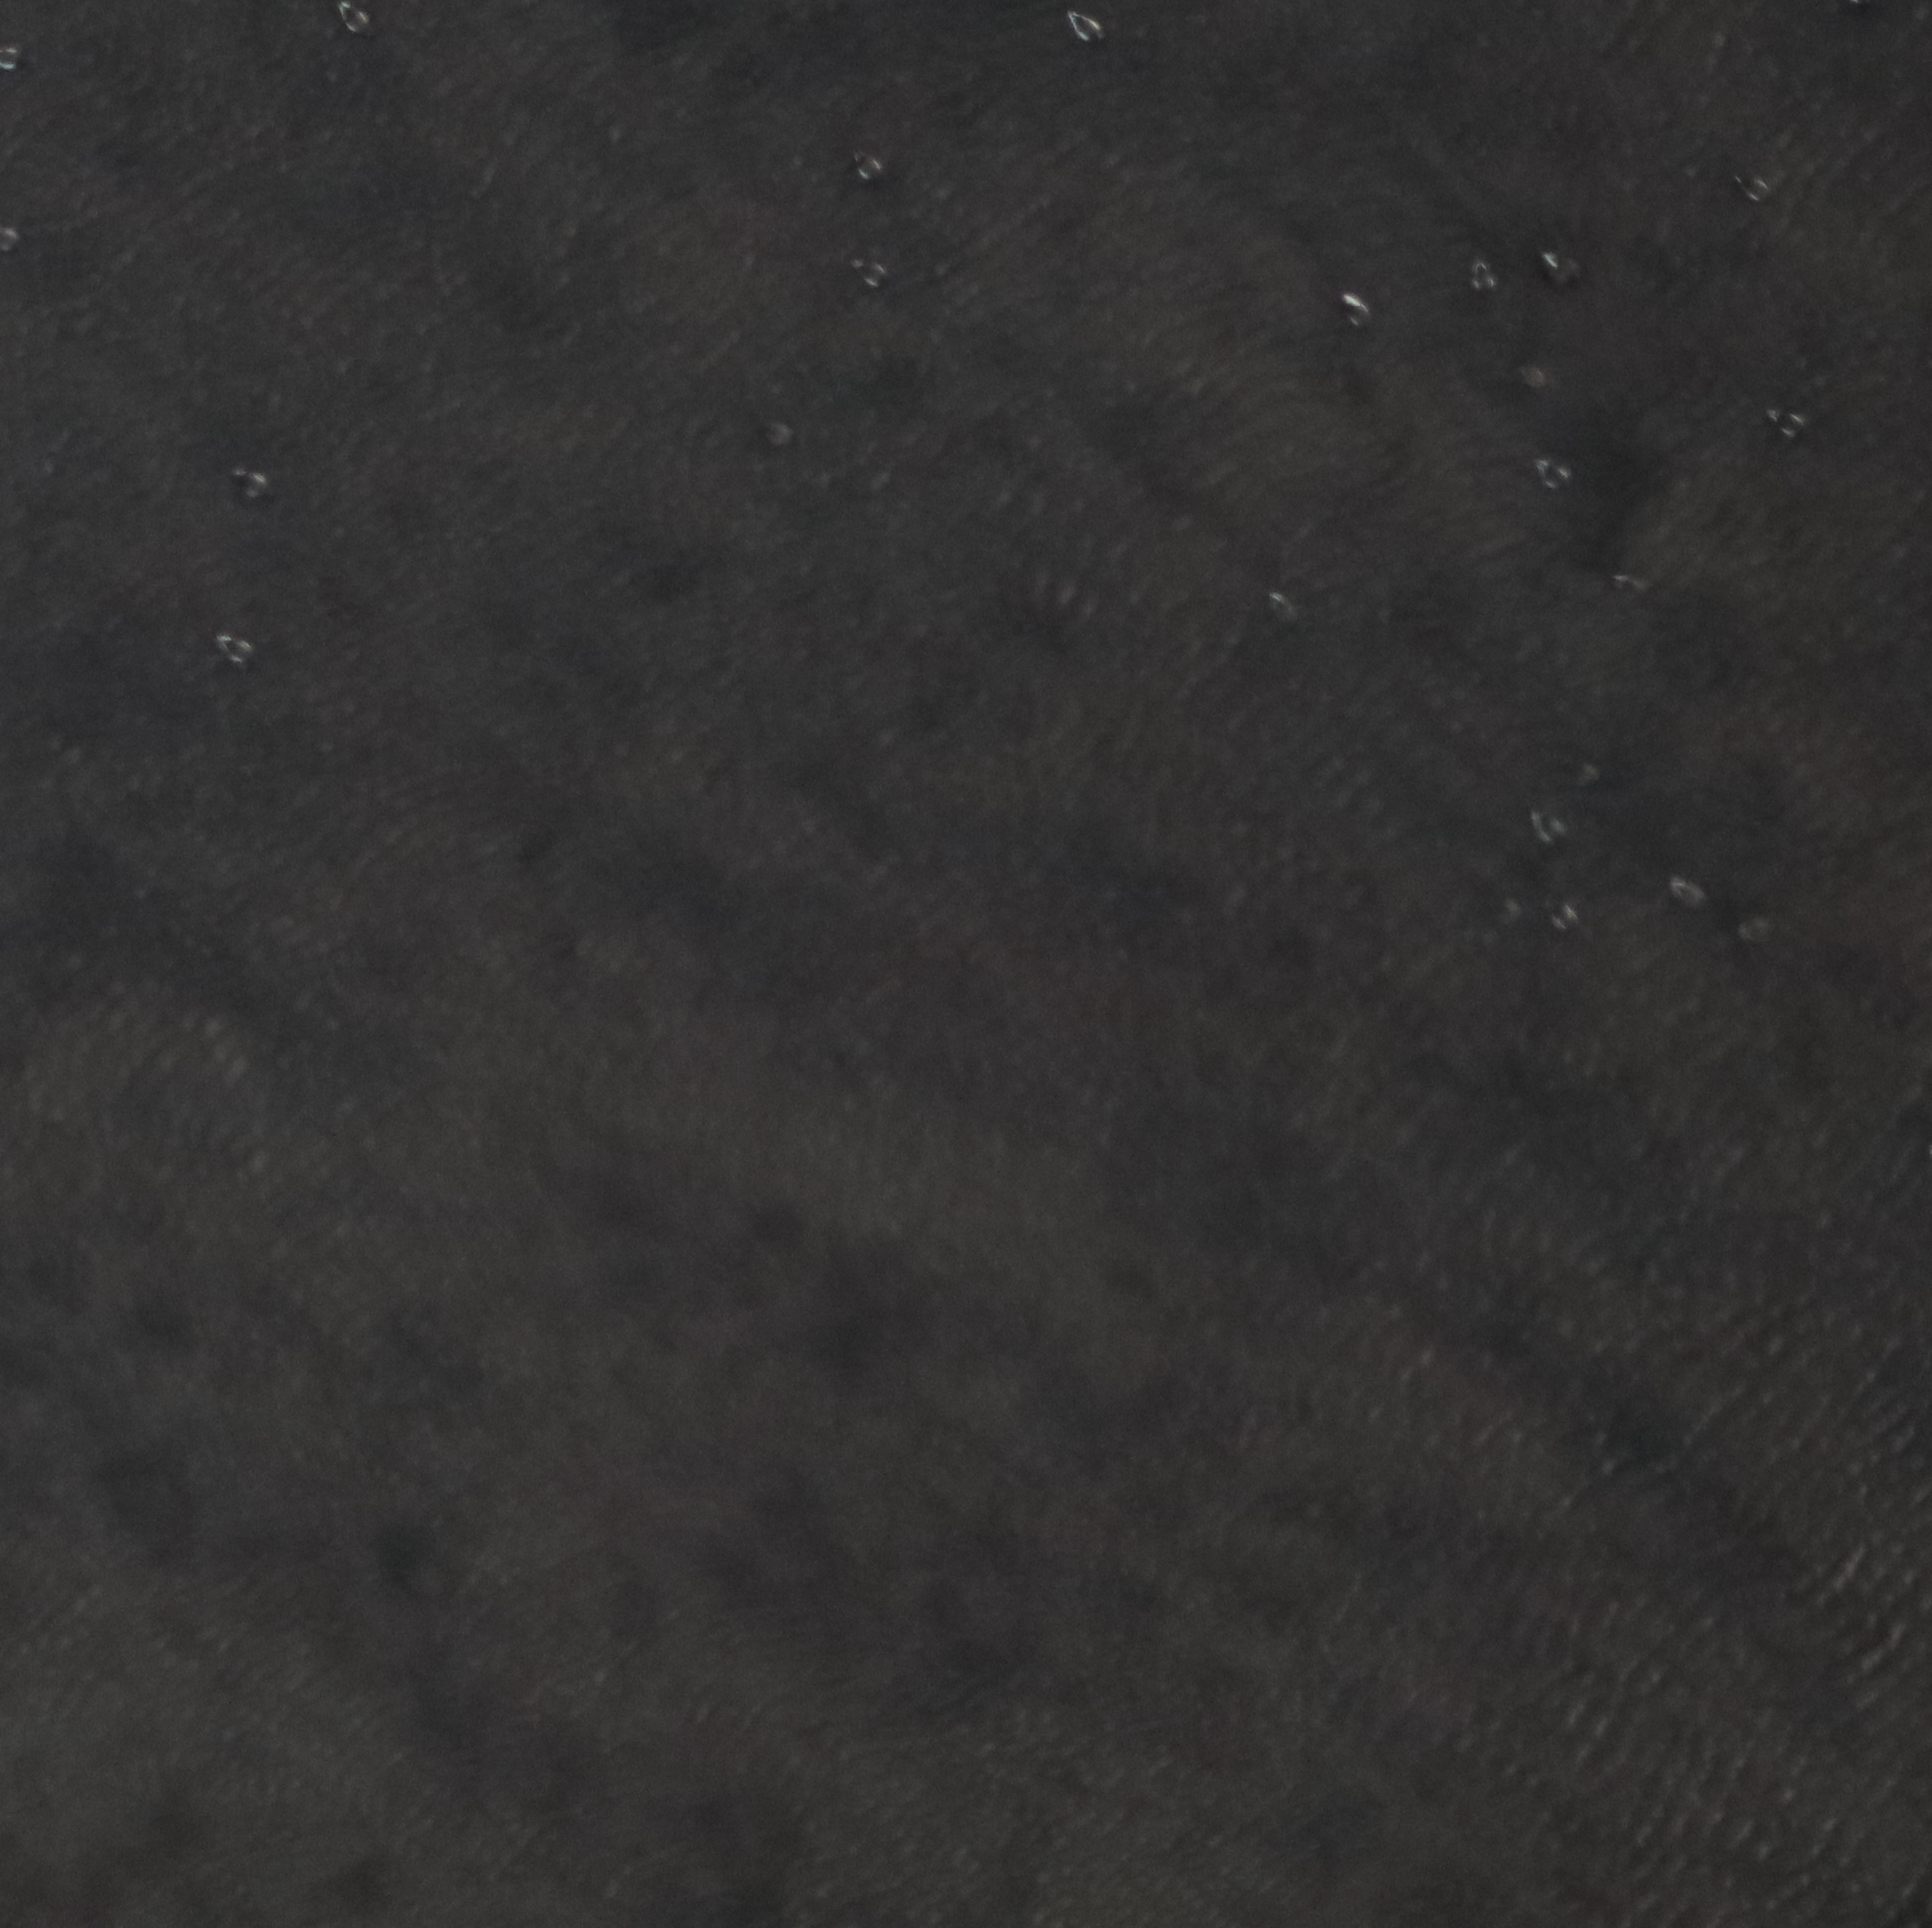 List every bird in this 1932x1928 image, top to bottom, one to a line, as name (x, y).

brant (355, 16)
brant (1086, 25)
brant (6, 55)
brant (865, 164)
brant (1757, 191)
brant (5, 241)
brant (1557, 270)
brant (1477, 271)
brant (873, 274)
brant (1363, 312)
brant (1795, 423)
brant (1555, 476)
brant (253, 482)
brant (1626, 587)
brant (1281, 614)
brant (235, 652)
brant (1576, 761)
brant (1558, 824)
brant (1680, 890)
brant (1561, 914)
brant (1747, 940)